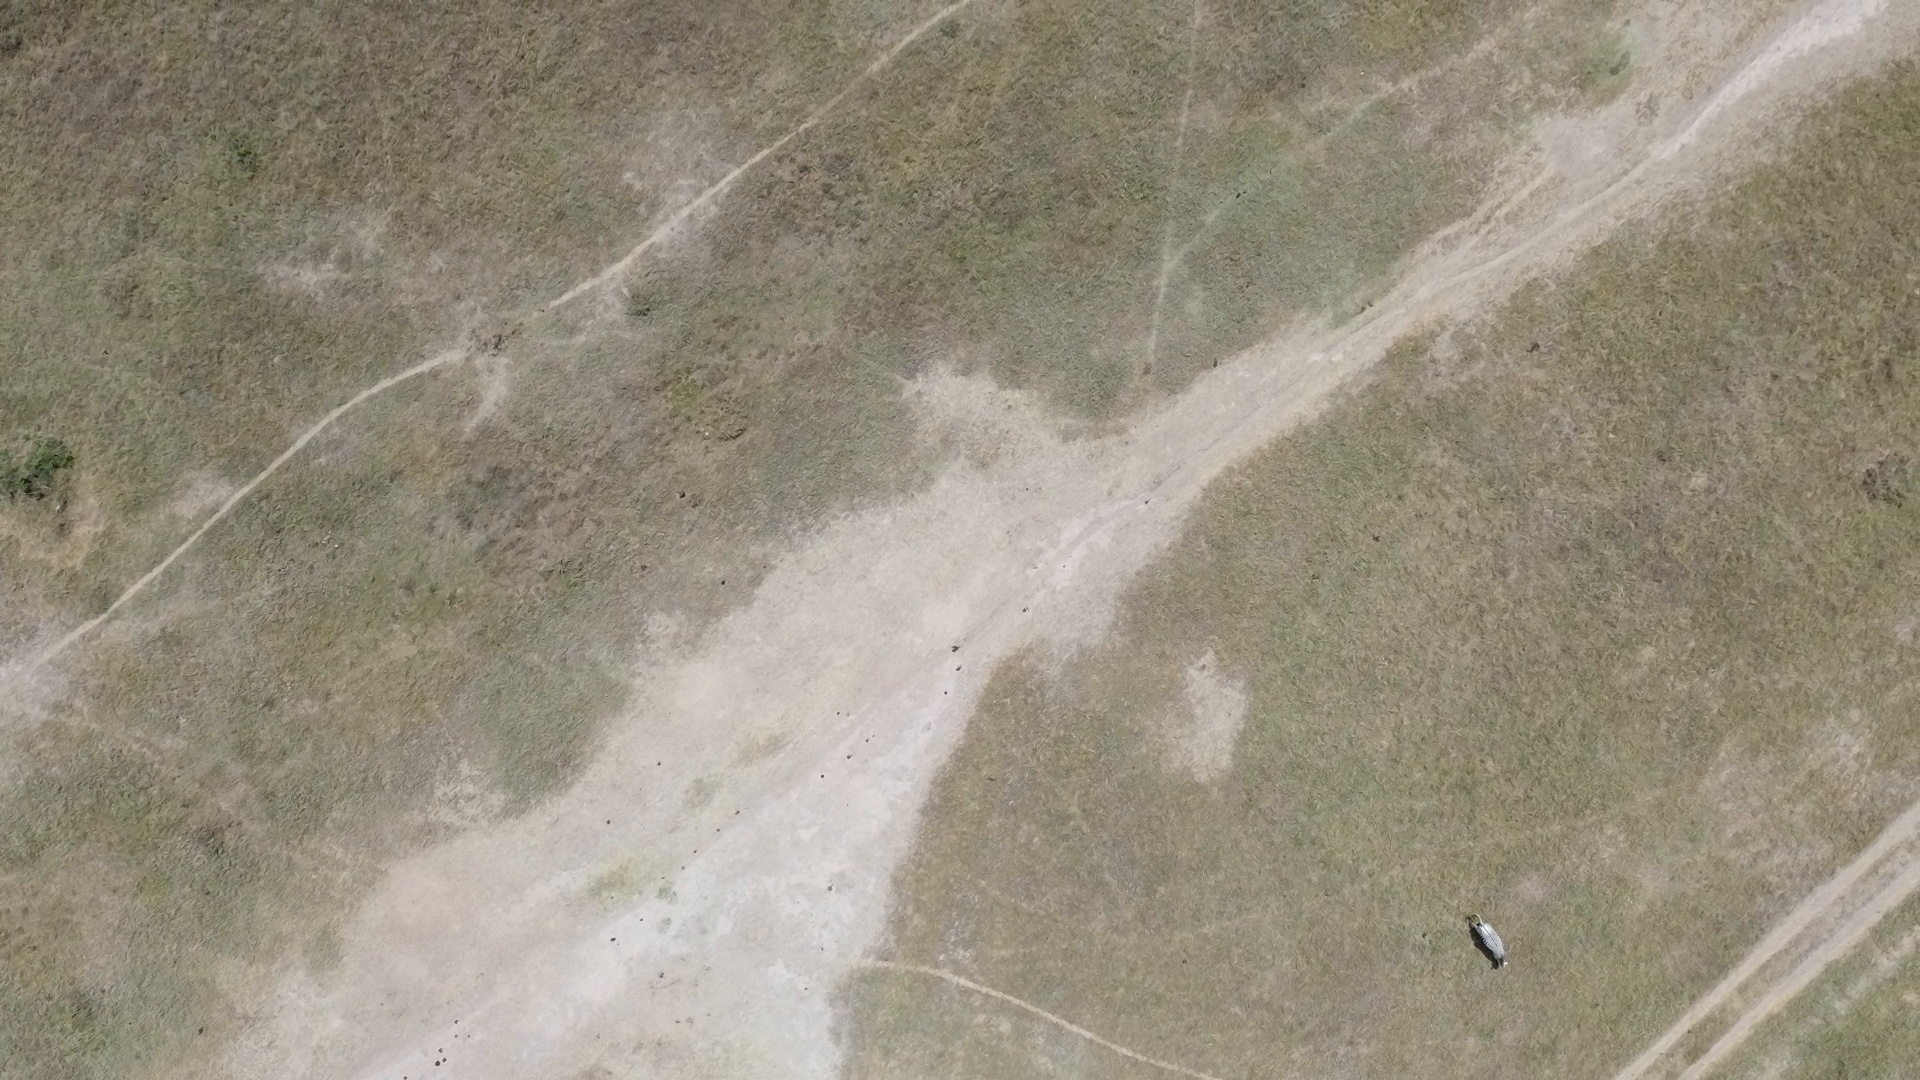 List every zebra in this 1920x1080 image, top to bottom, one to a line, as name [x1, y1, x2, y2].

zebra [1472, 919, 1508, 966]